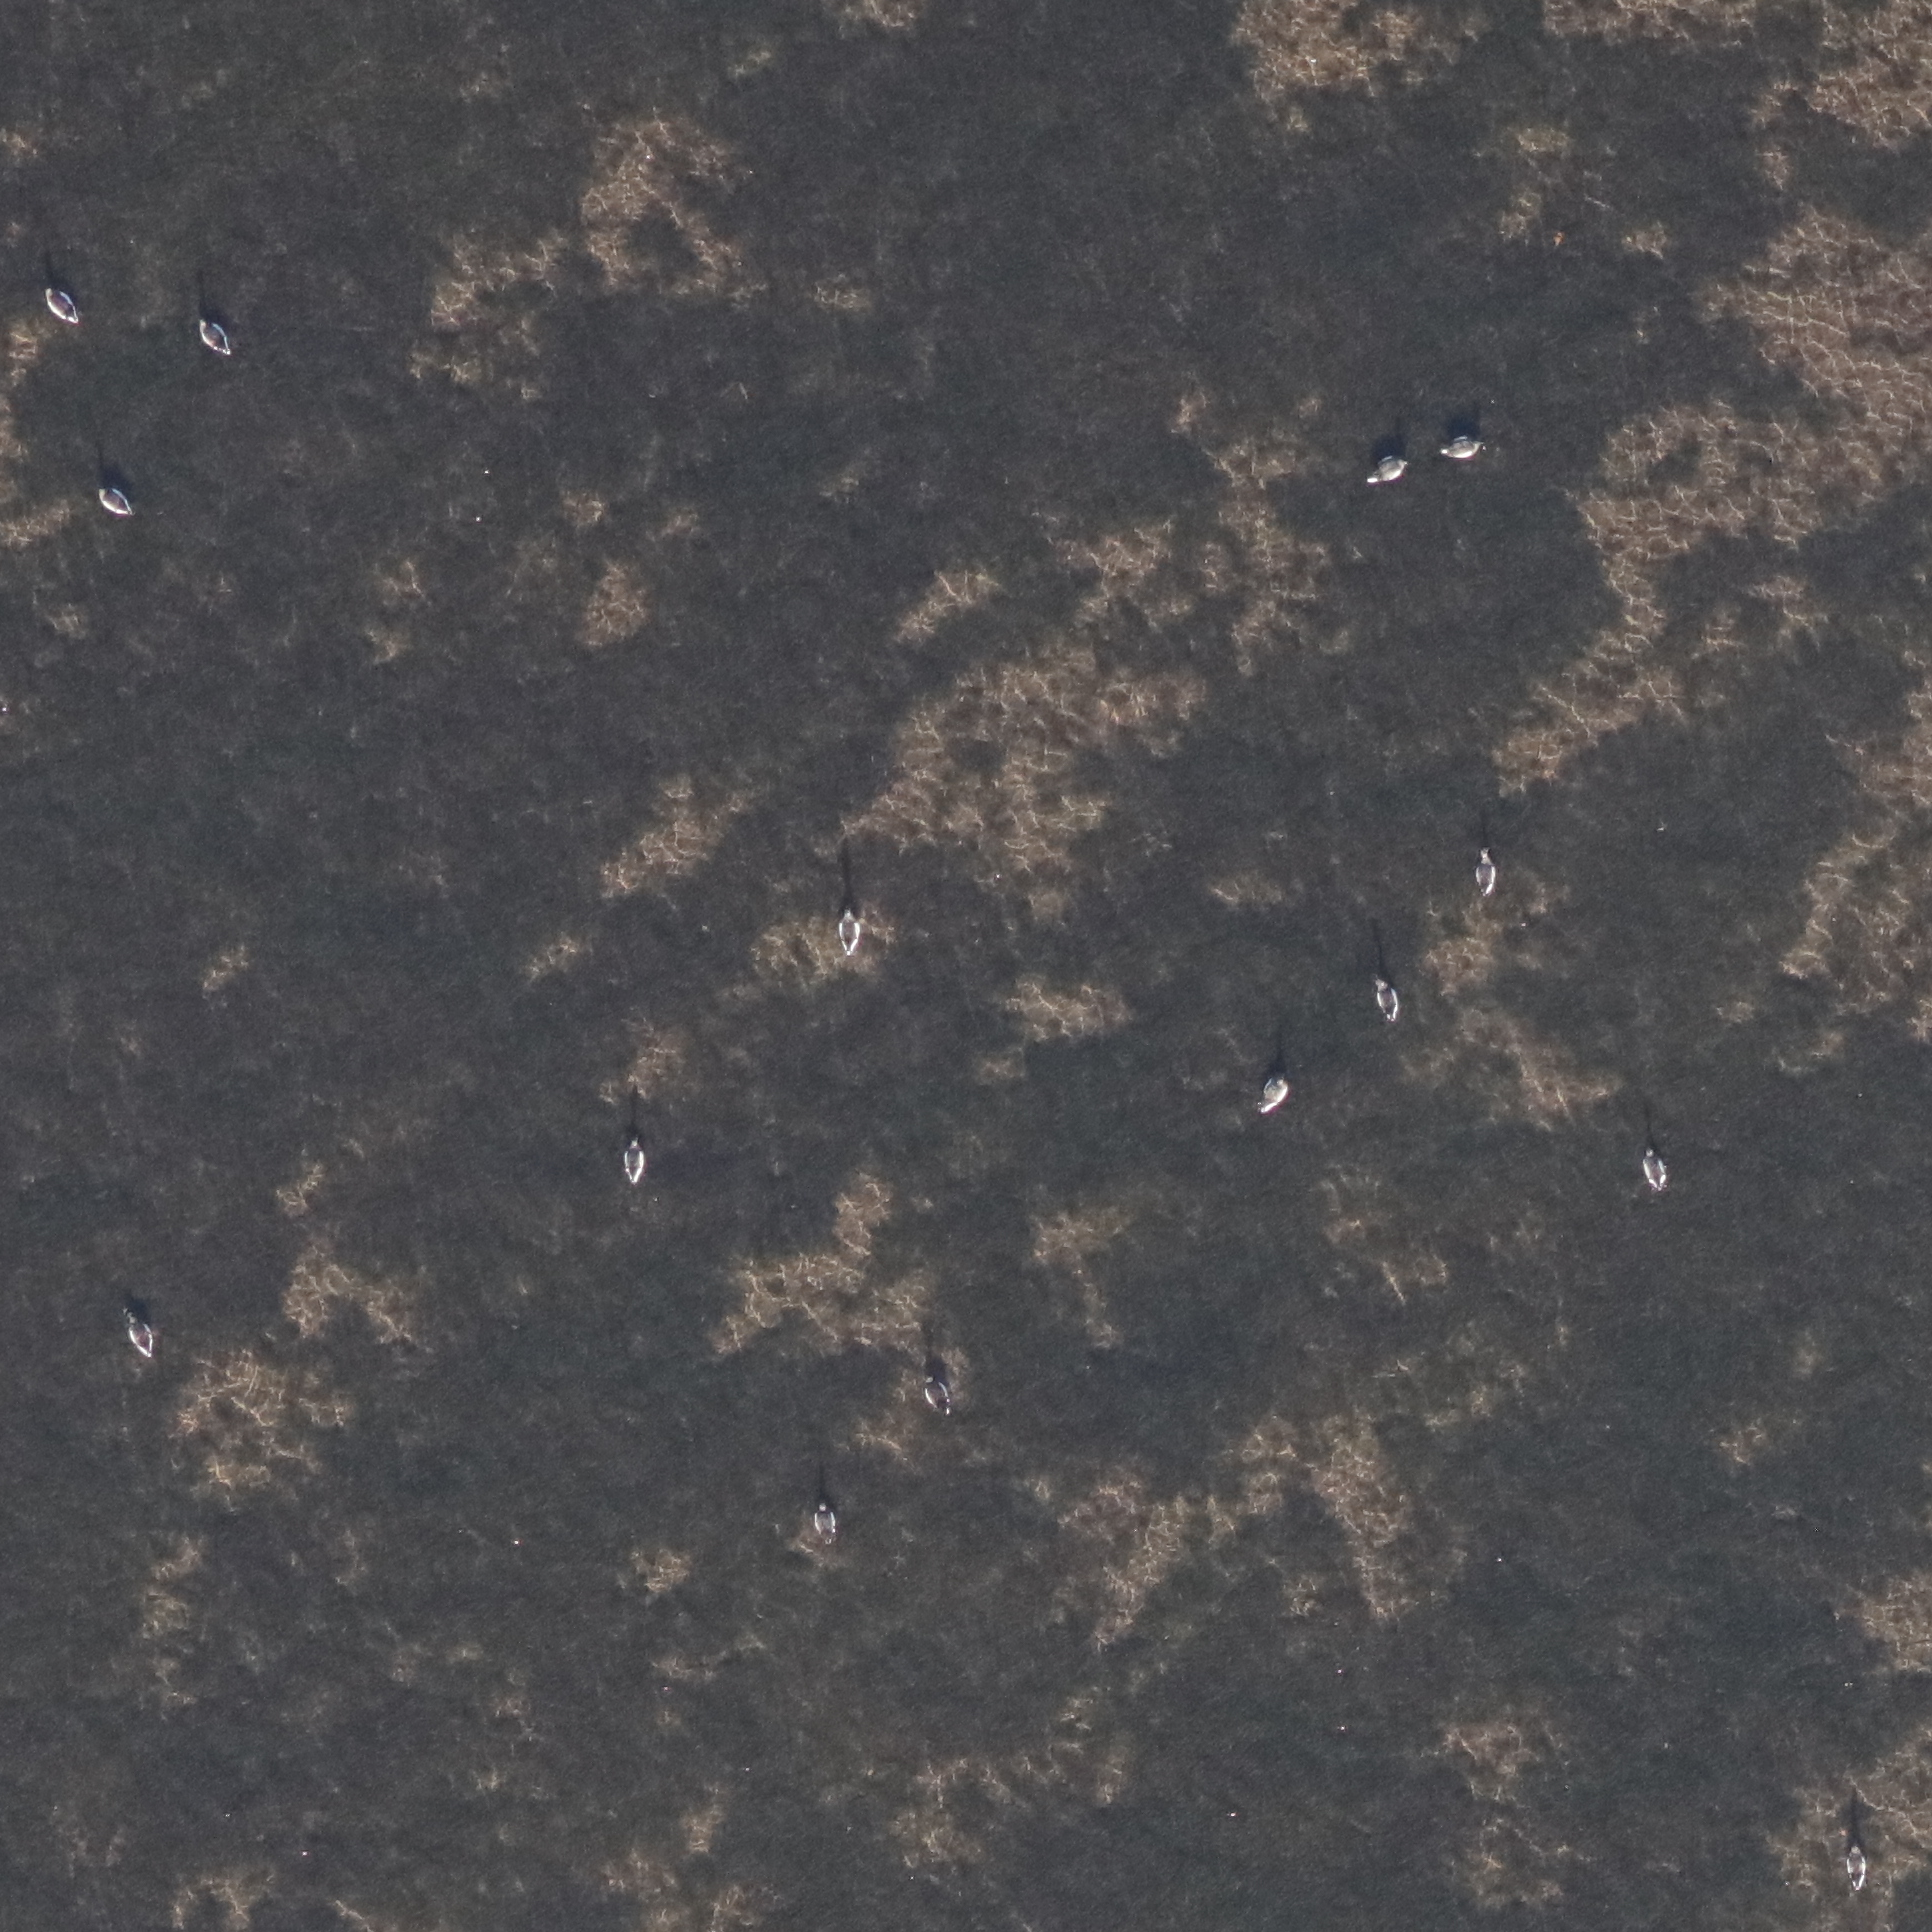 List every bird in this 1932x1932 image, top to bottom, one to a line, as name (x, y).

brant (61, 304)
brant (213, 336)
brant (1462, 447)
brant (1387, 470)
brant (115, 501)
brant (1487, 876)
brant (852, 934)
brant (1387, 997)
brant (1277, 1094)
brant (635, 1160)
brant (1655, 1168)
brant (141, 1334)
brant (940, 1394)
brant (824, 1523)
brant (1855, 1870)